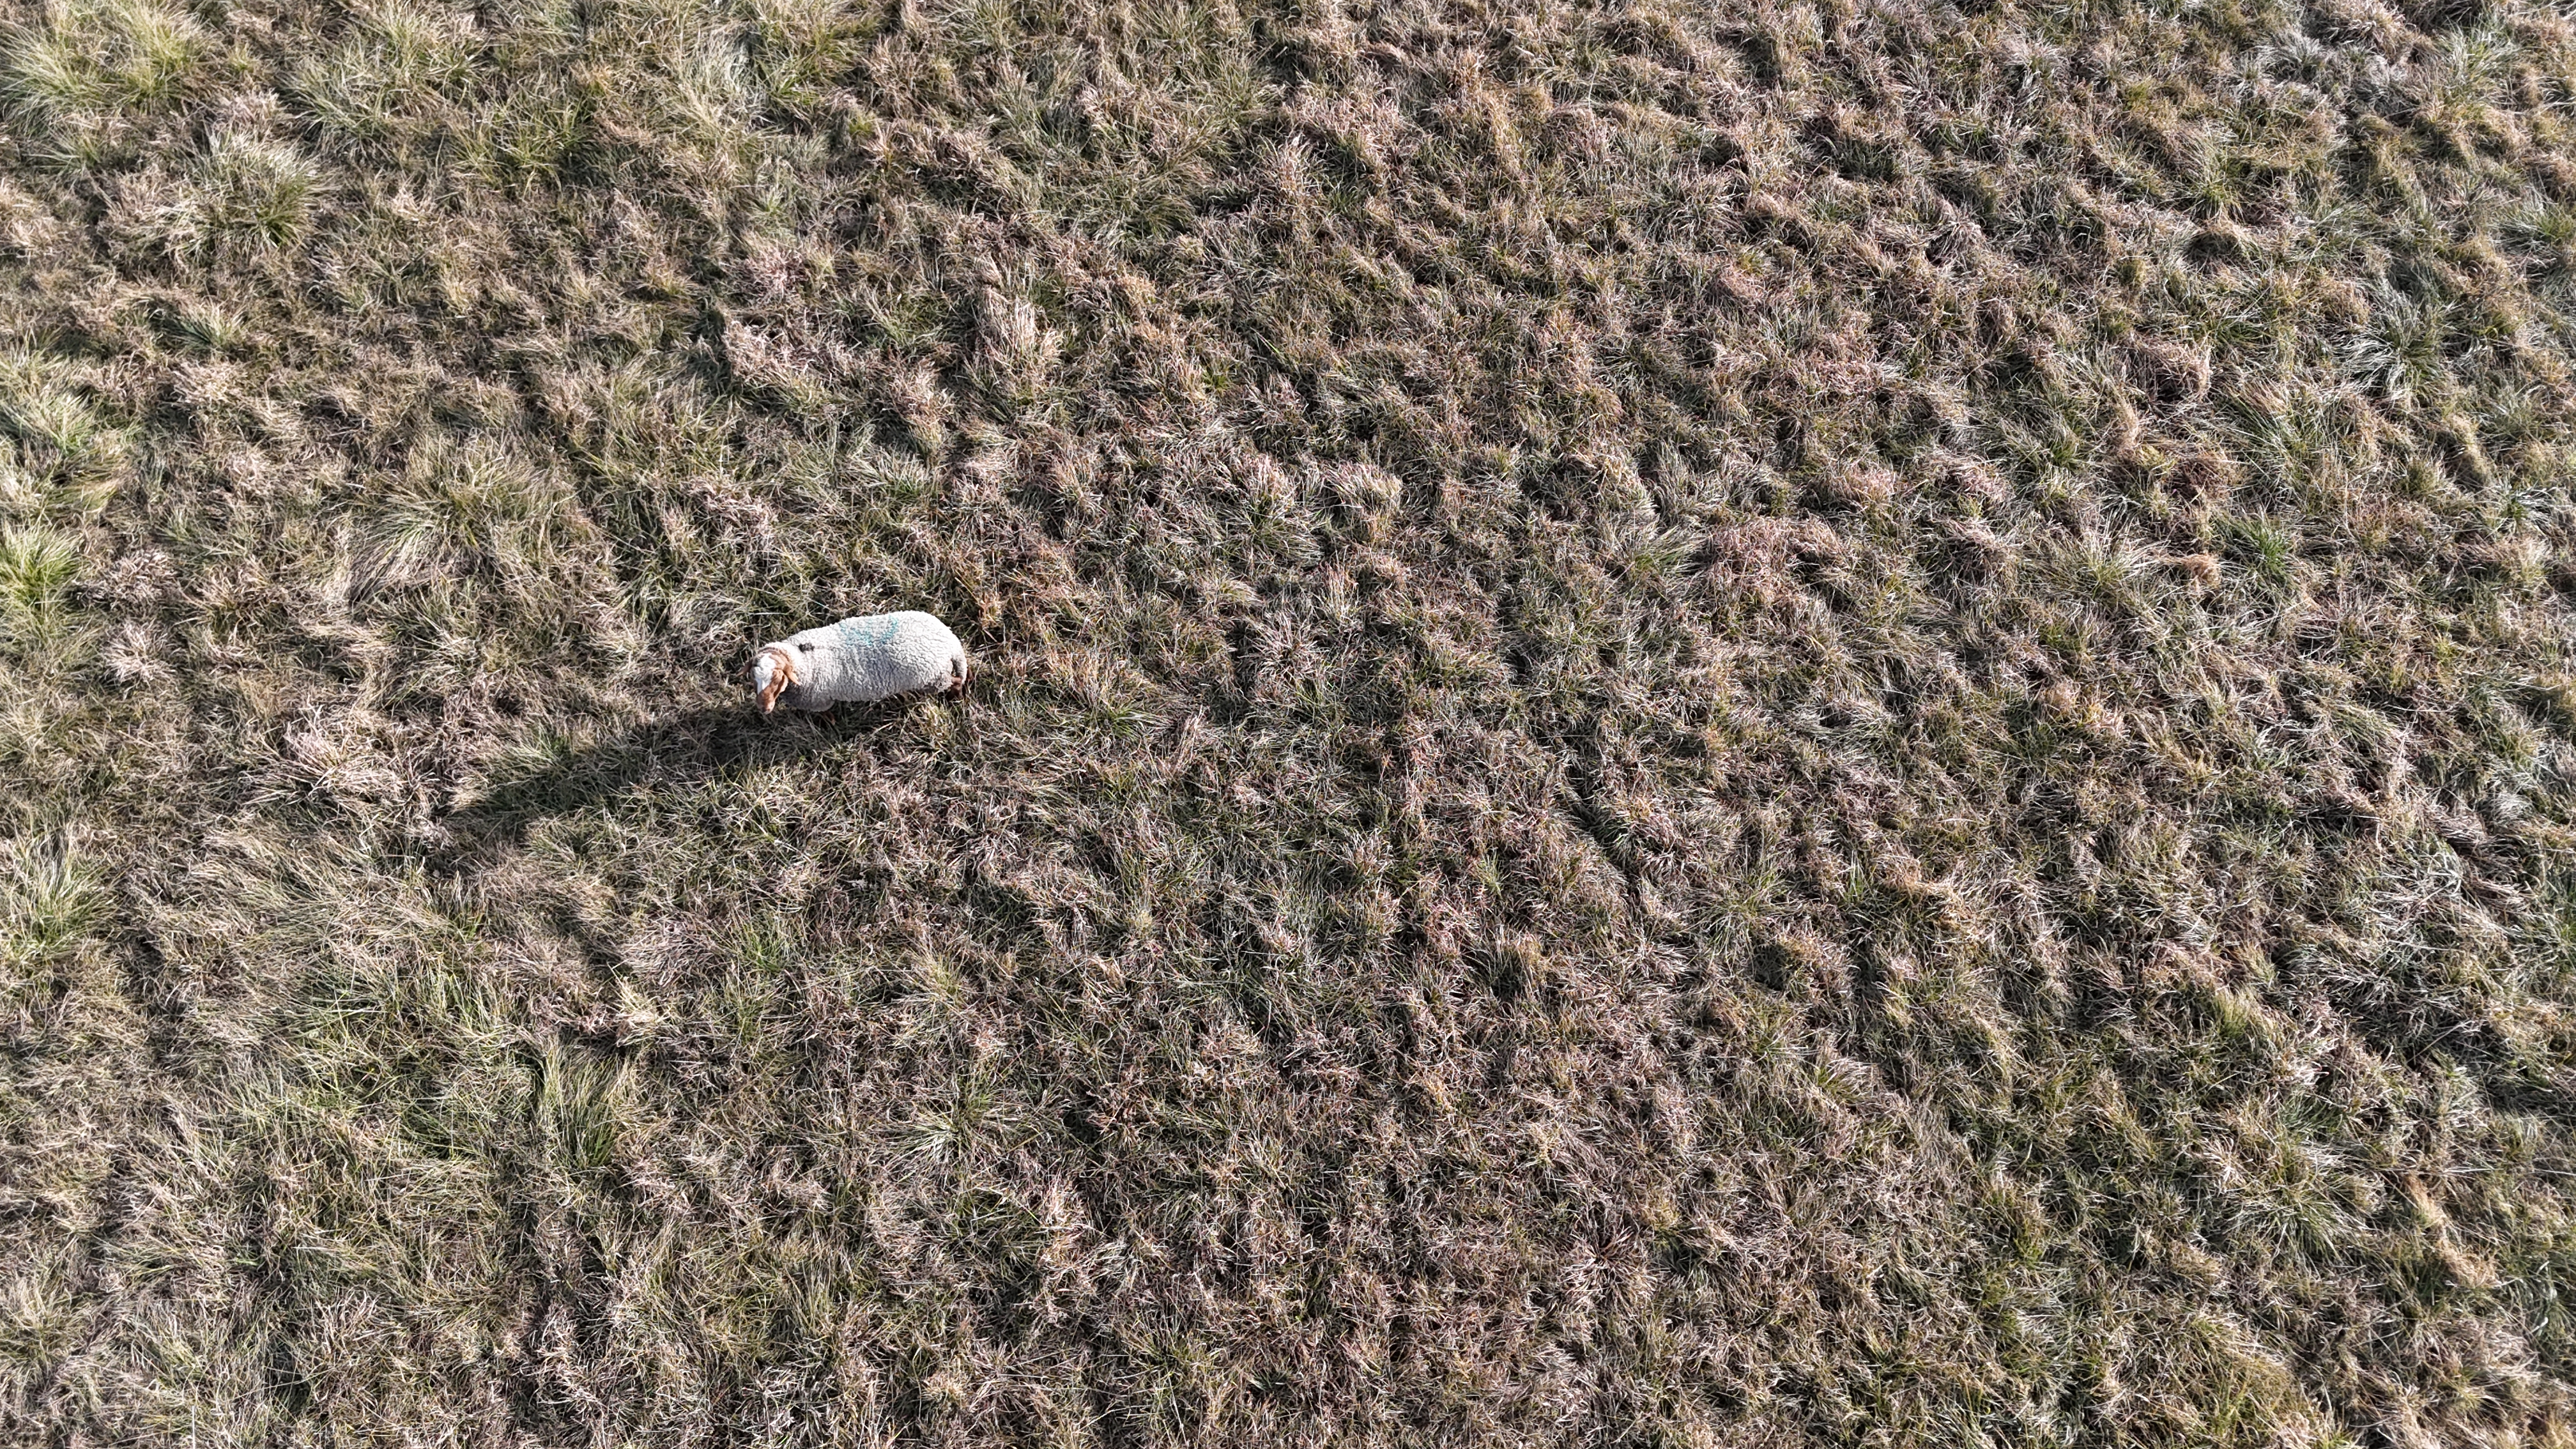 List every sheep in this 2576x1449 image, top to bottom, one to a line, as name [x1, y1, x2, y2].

sheep [739, 610, 974, 714]